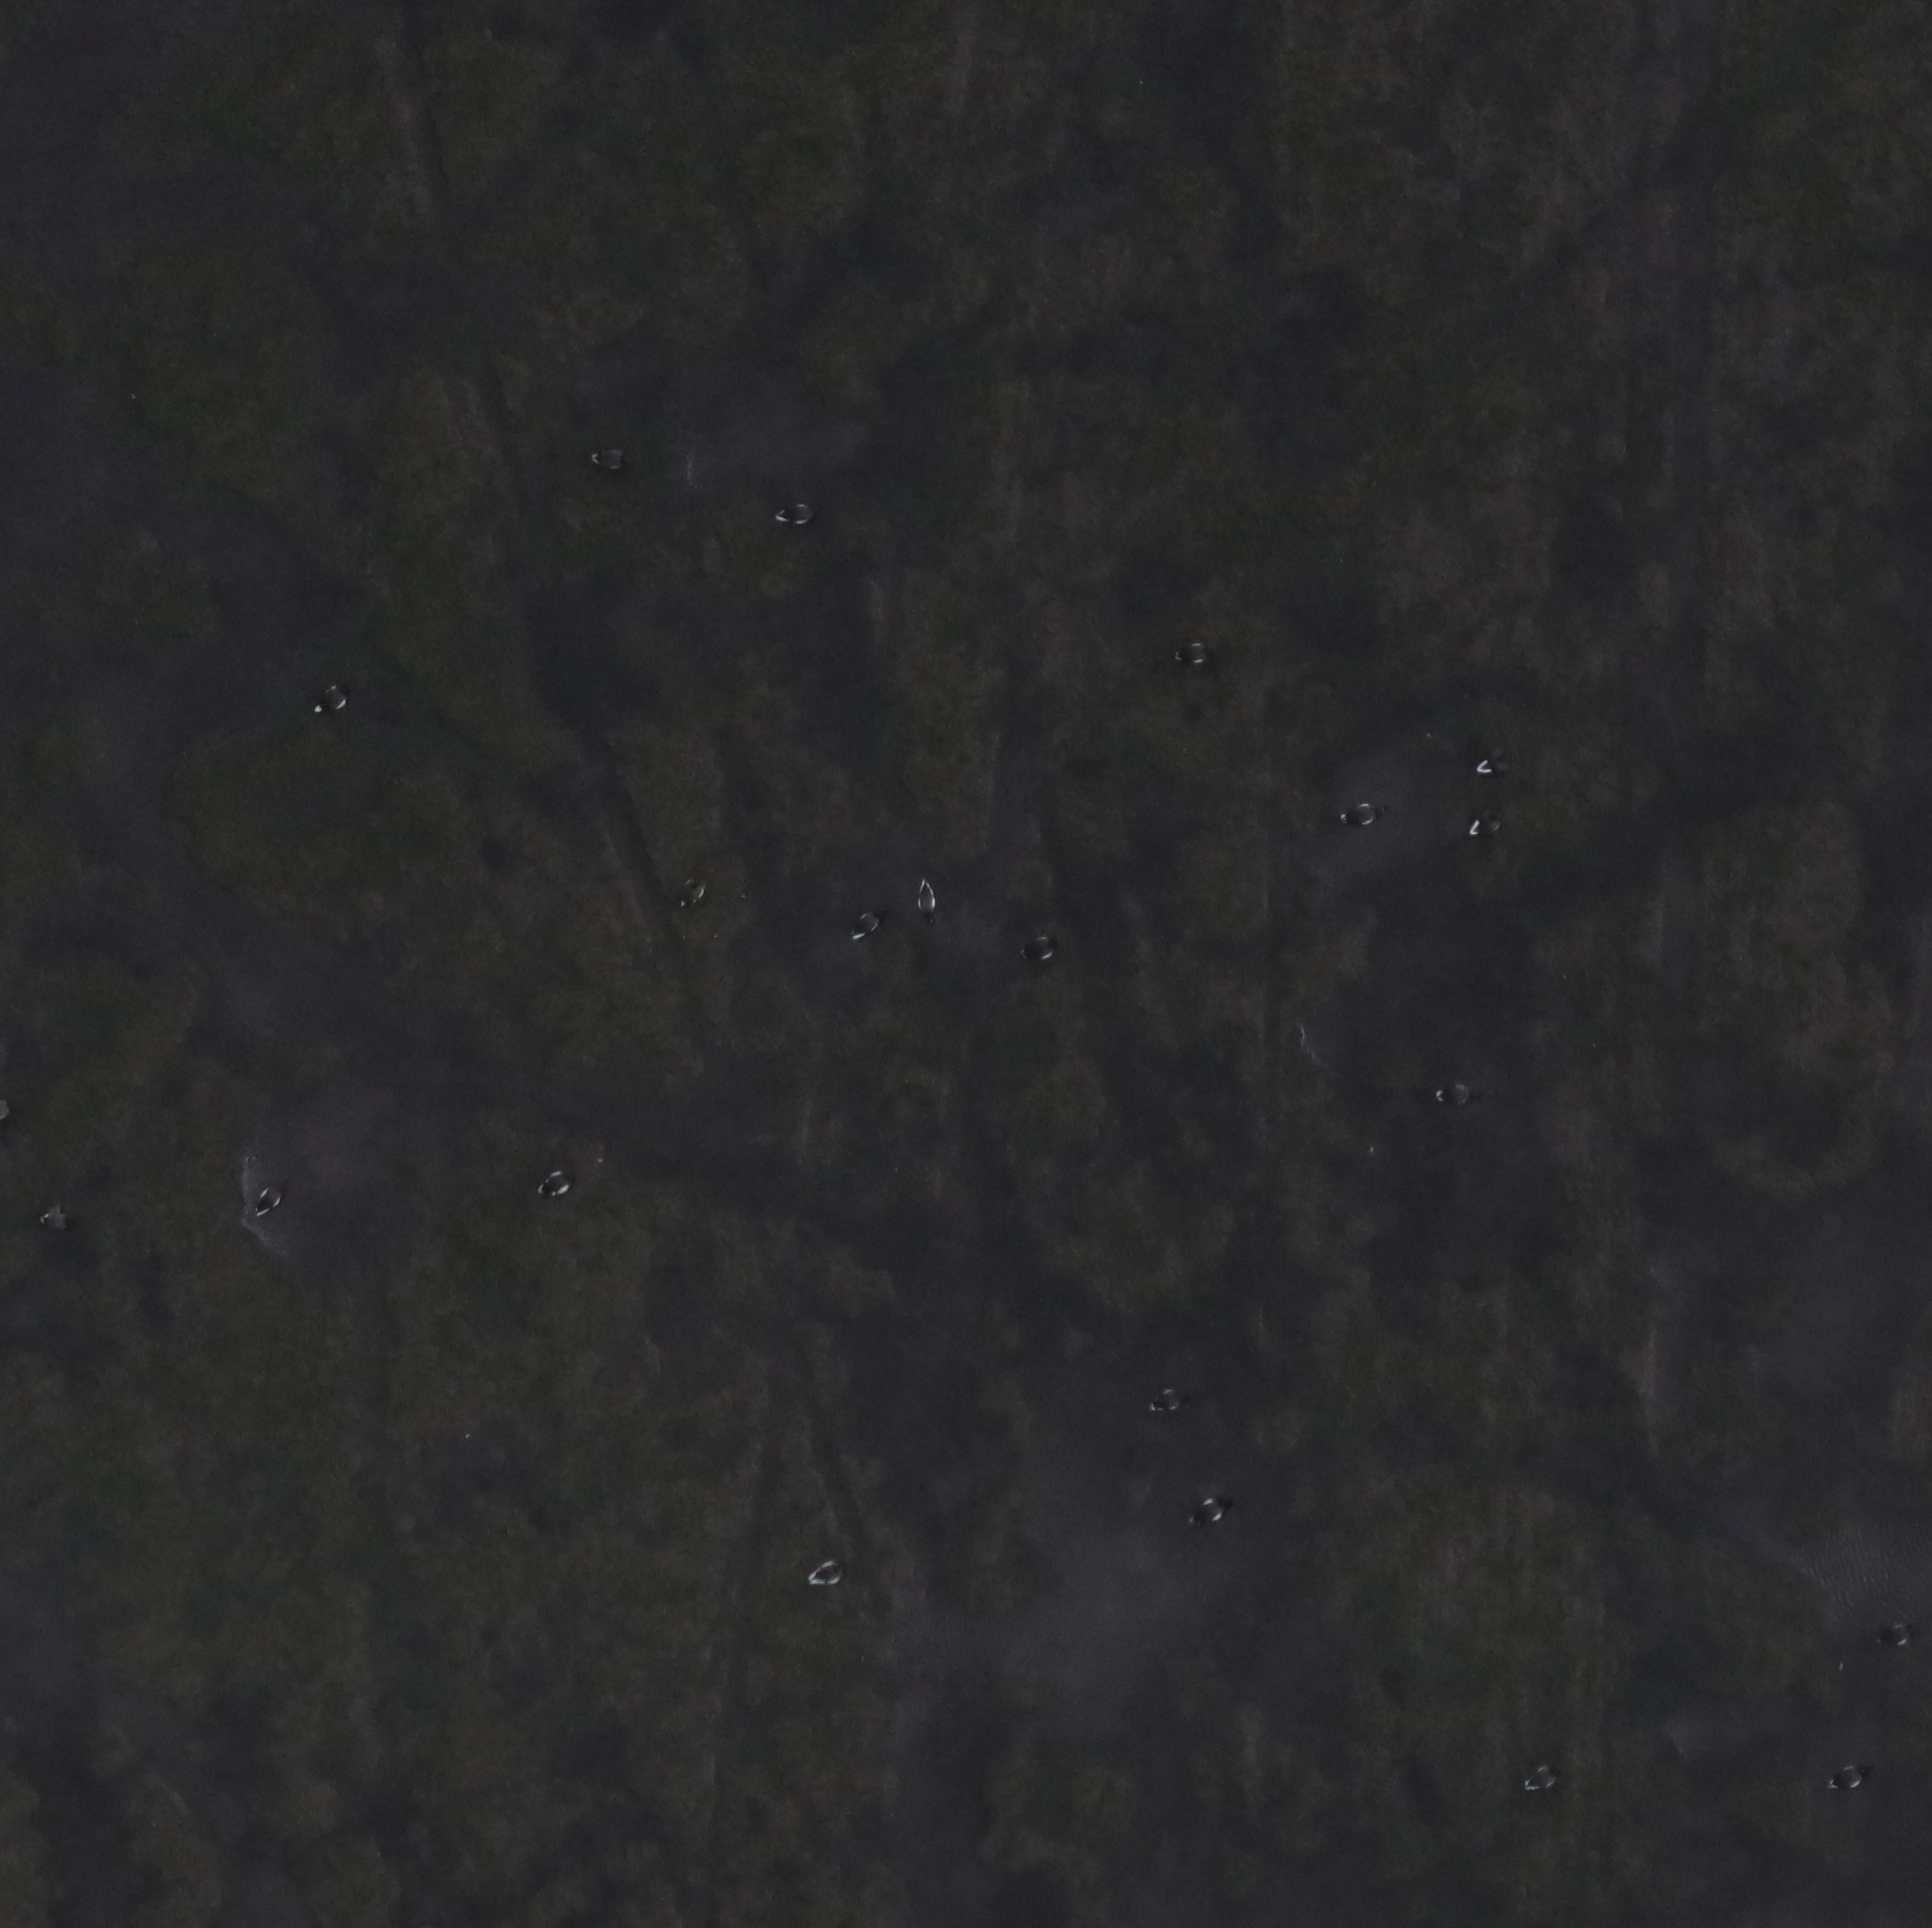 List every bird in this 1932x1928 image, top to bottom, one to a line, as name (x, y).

brant (609, 459)
brant (796, 511)
brant (1194, 652)
brant (332, 697)
brant (1492, 764)
brant (1361, 814)
brant (1481, 825)
brant (692, 894)
brant (928, 902)
brant (868, 926)
brant (1043, 948)
brant (1455, 1096)
Canada goose (1, 1111)
brant (556, 1185)
brant (268, 1199)
brant (52, 1218)
brant (1166, 1398)
brant (1208, 1509)
brant (827, 1574)
brant (1900, 1635)
brant (1541, 1777)
brant (1850, 1778)